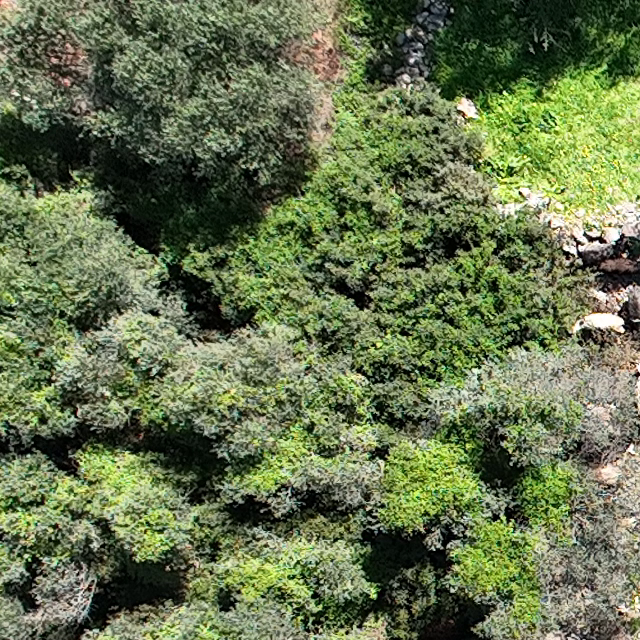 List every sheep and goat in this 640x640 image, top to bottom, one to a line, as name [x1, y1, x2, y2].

sheep [578, 243, 615, 261]
sheep [599, 259, 639, 275]
sheep [628, 282, 639, 322]
sheep [573, 313, 624, 333]
sheep [516, 632, 560, 639]